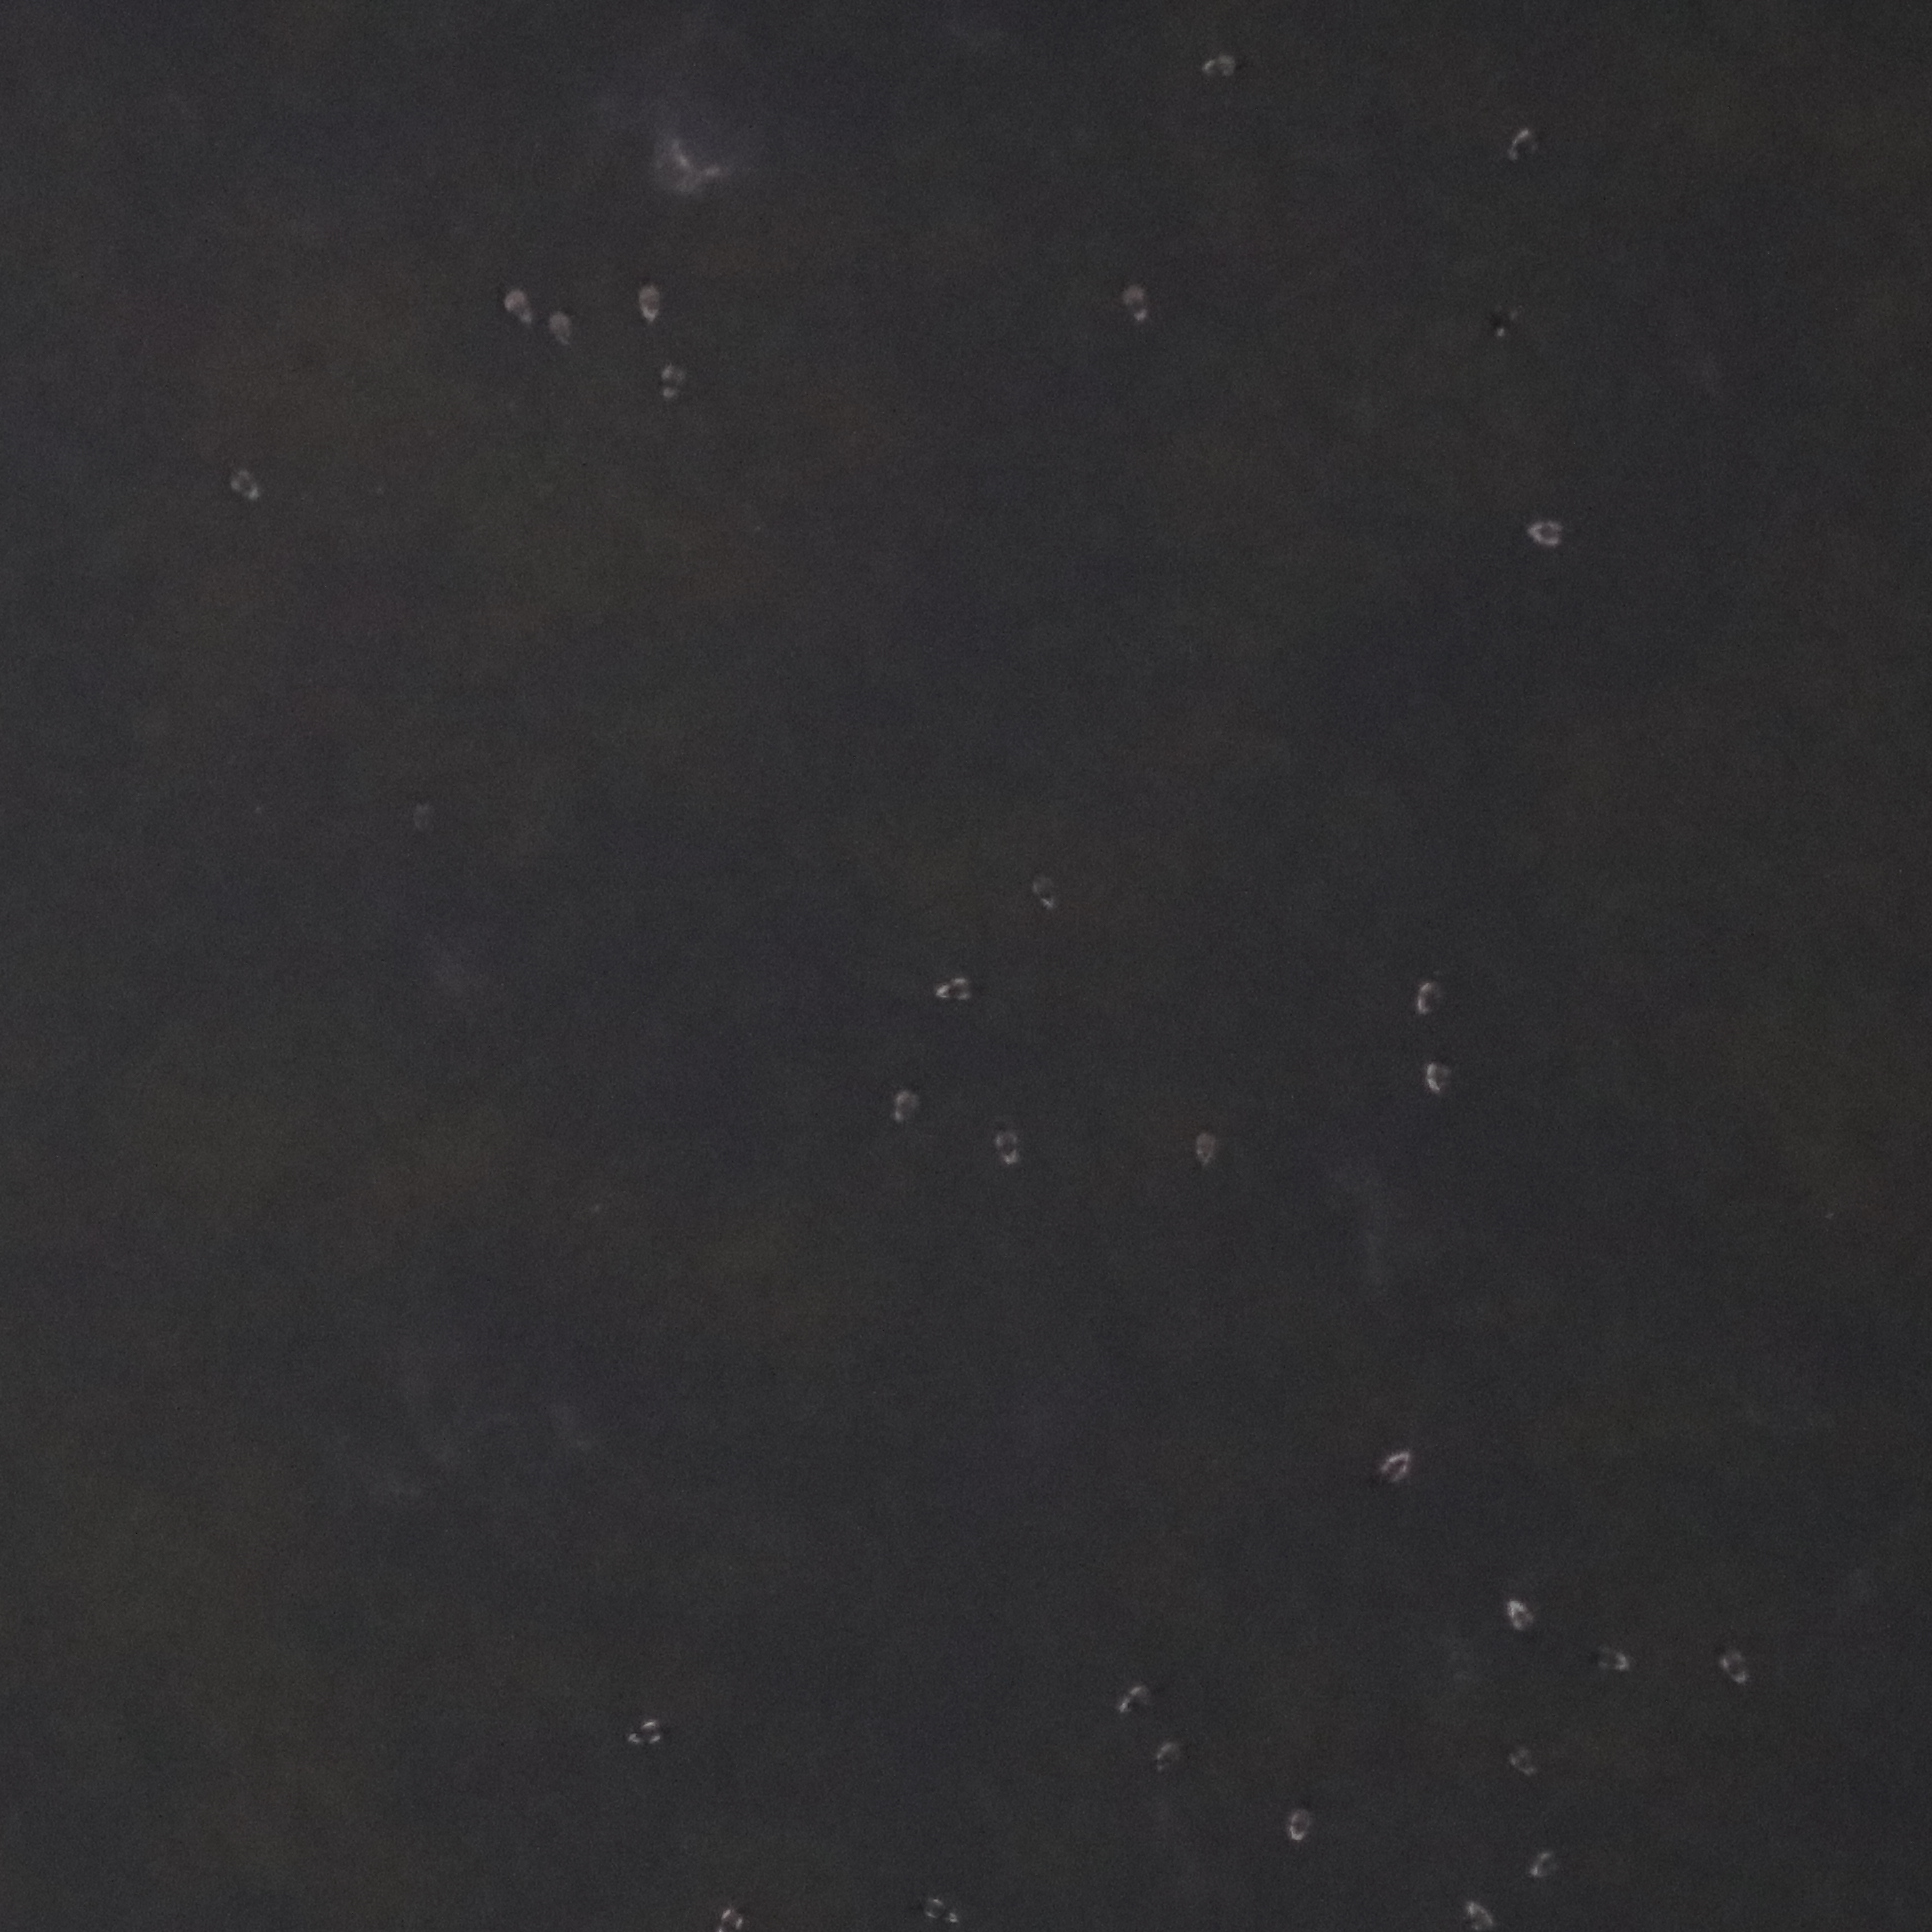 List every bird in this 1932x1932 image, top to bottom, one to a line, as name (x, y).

brant (1219, 66)
brant (1518, 141)
brant (648, 301)
brant (1134, 301)
brant (517, 304)
brant (1498, 319)
brant (558, 325)
brant (672, 379)
brant (246, 481)
brant (1545, 532)
Canada goose (421, 813)
brant (1040, 885)
brant (955, 988)
brant (1428, 995)
brant (1439, 1074)
brant (902, 1103)
brant (1007, 1143)
brant (1203, 1149)
brant (1395, 1469)
brant (1525, 1621)
brant (1609, 1661)
brant (1734, 1665)
brant (1138, 1701)
brant (646, 1733)
brant (1168, 1753)
brant (1519, 1758)
brant (1300, 1824)
brant (1543, 1866)
brant (942, 1907)
brant (1478, 1917)
brant (729, 1922)